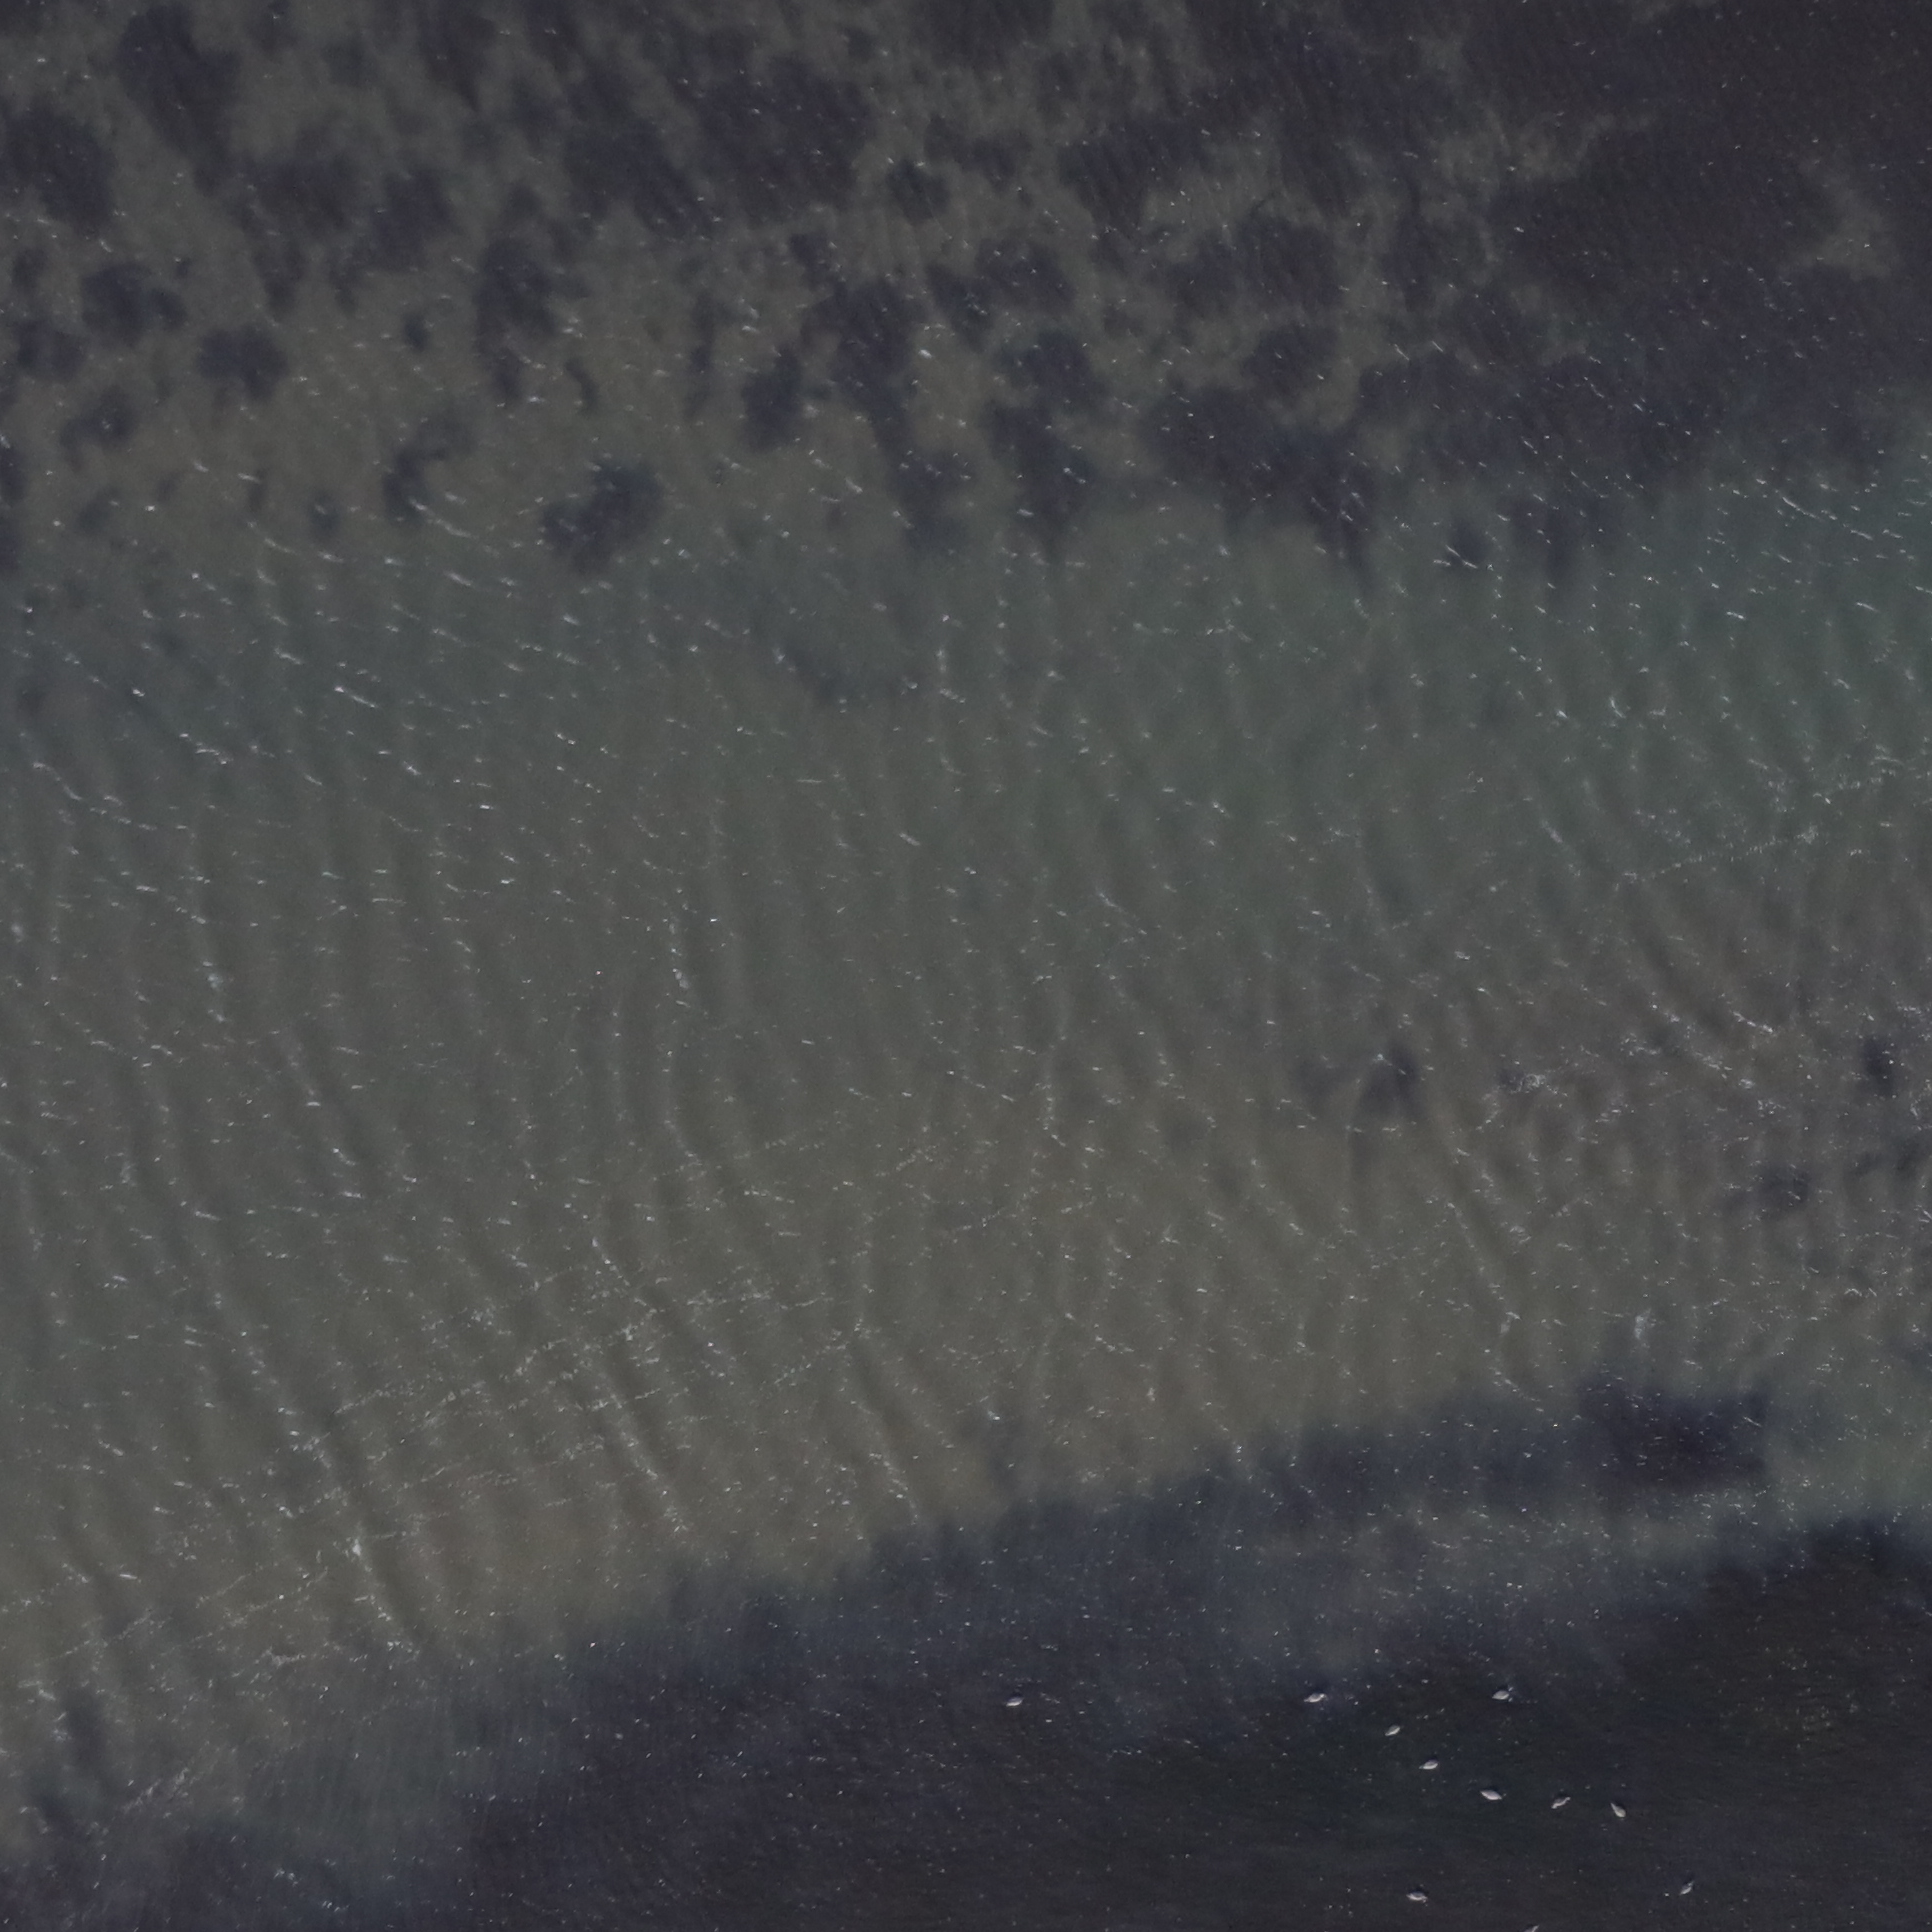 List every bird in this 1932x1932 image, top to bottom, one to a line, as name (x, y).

other bird (1504, 1693)
other bird (1312, 1697)
other bird (1015, 1699)
other bird (1393, 1729)
other bird (1433, 1765)
other bird (1491, 1794)
other bird (1559, 1797)
other bird (1618, 1804)
other bird (1424, 1888)
other bird (1689, 1890)
other bird (1533, 1928)